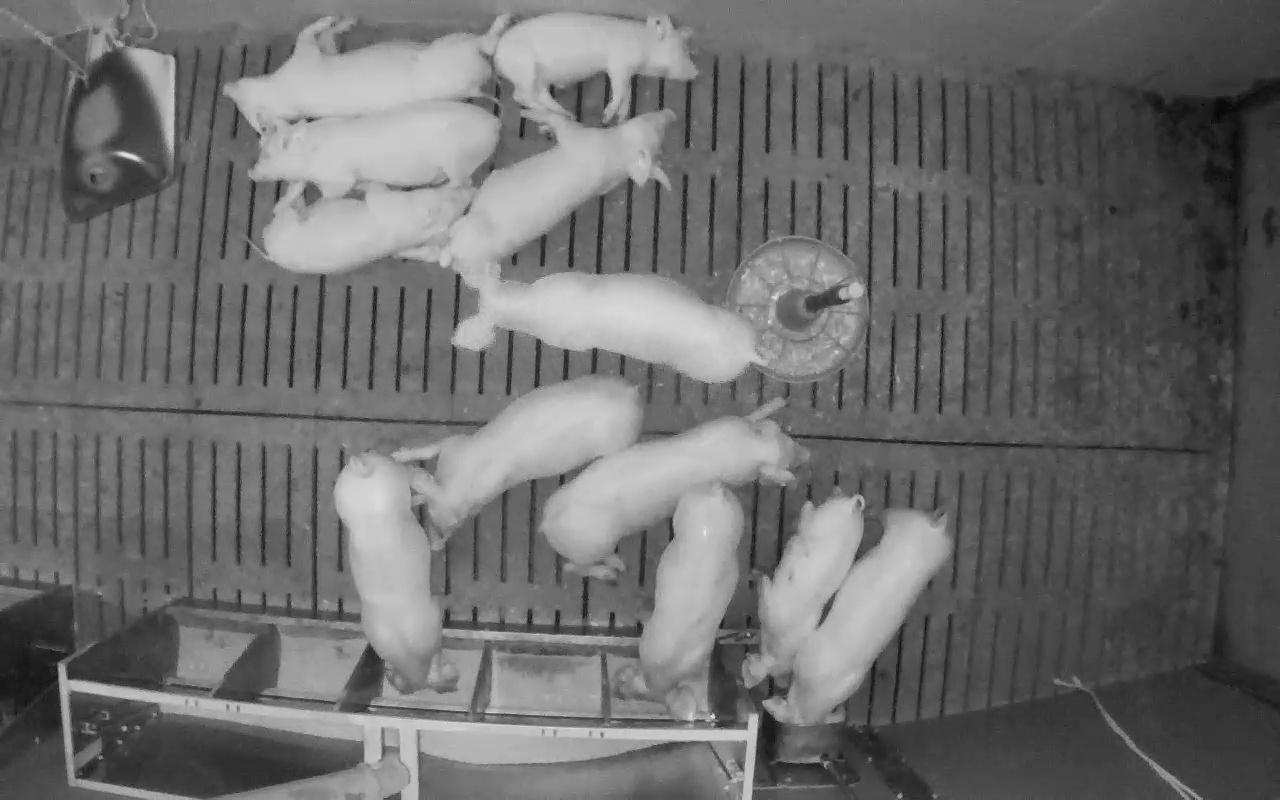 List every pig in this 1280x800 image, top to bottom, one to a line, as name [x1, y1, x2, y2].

pig [494, 9, 701, 126]
pig [220, 13, 514, 136]
pig [245, 100, 501, 200]
pig [391, 109, 677, 276]
pig [240, 180, 479, 275]
pig [452, 264, 769, 388]
pig [391, 373, 648, 551]
pig [539, 397, 811, 581]
pig [332, 449, 461, 695]
pig [614, 481, 746, 720]
pig [740, 485, 867, 691]
pig [760, 504, 956, 725]